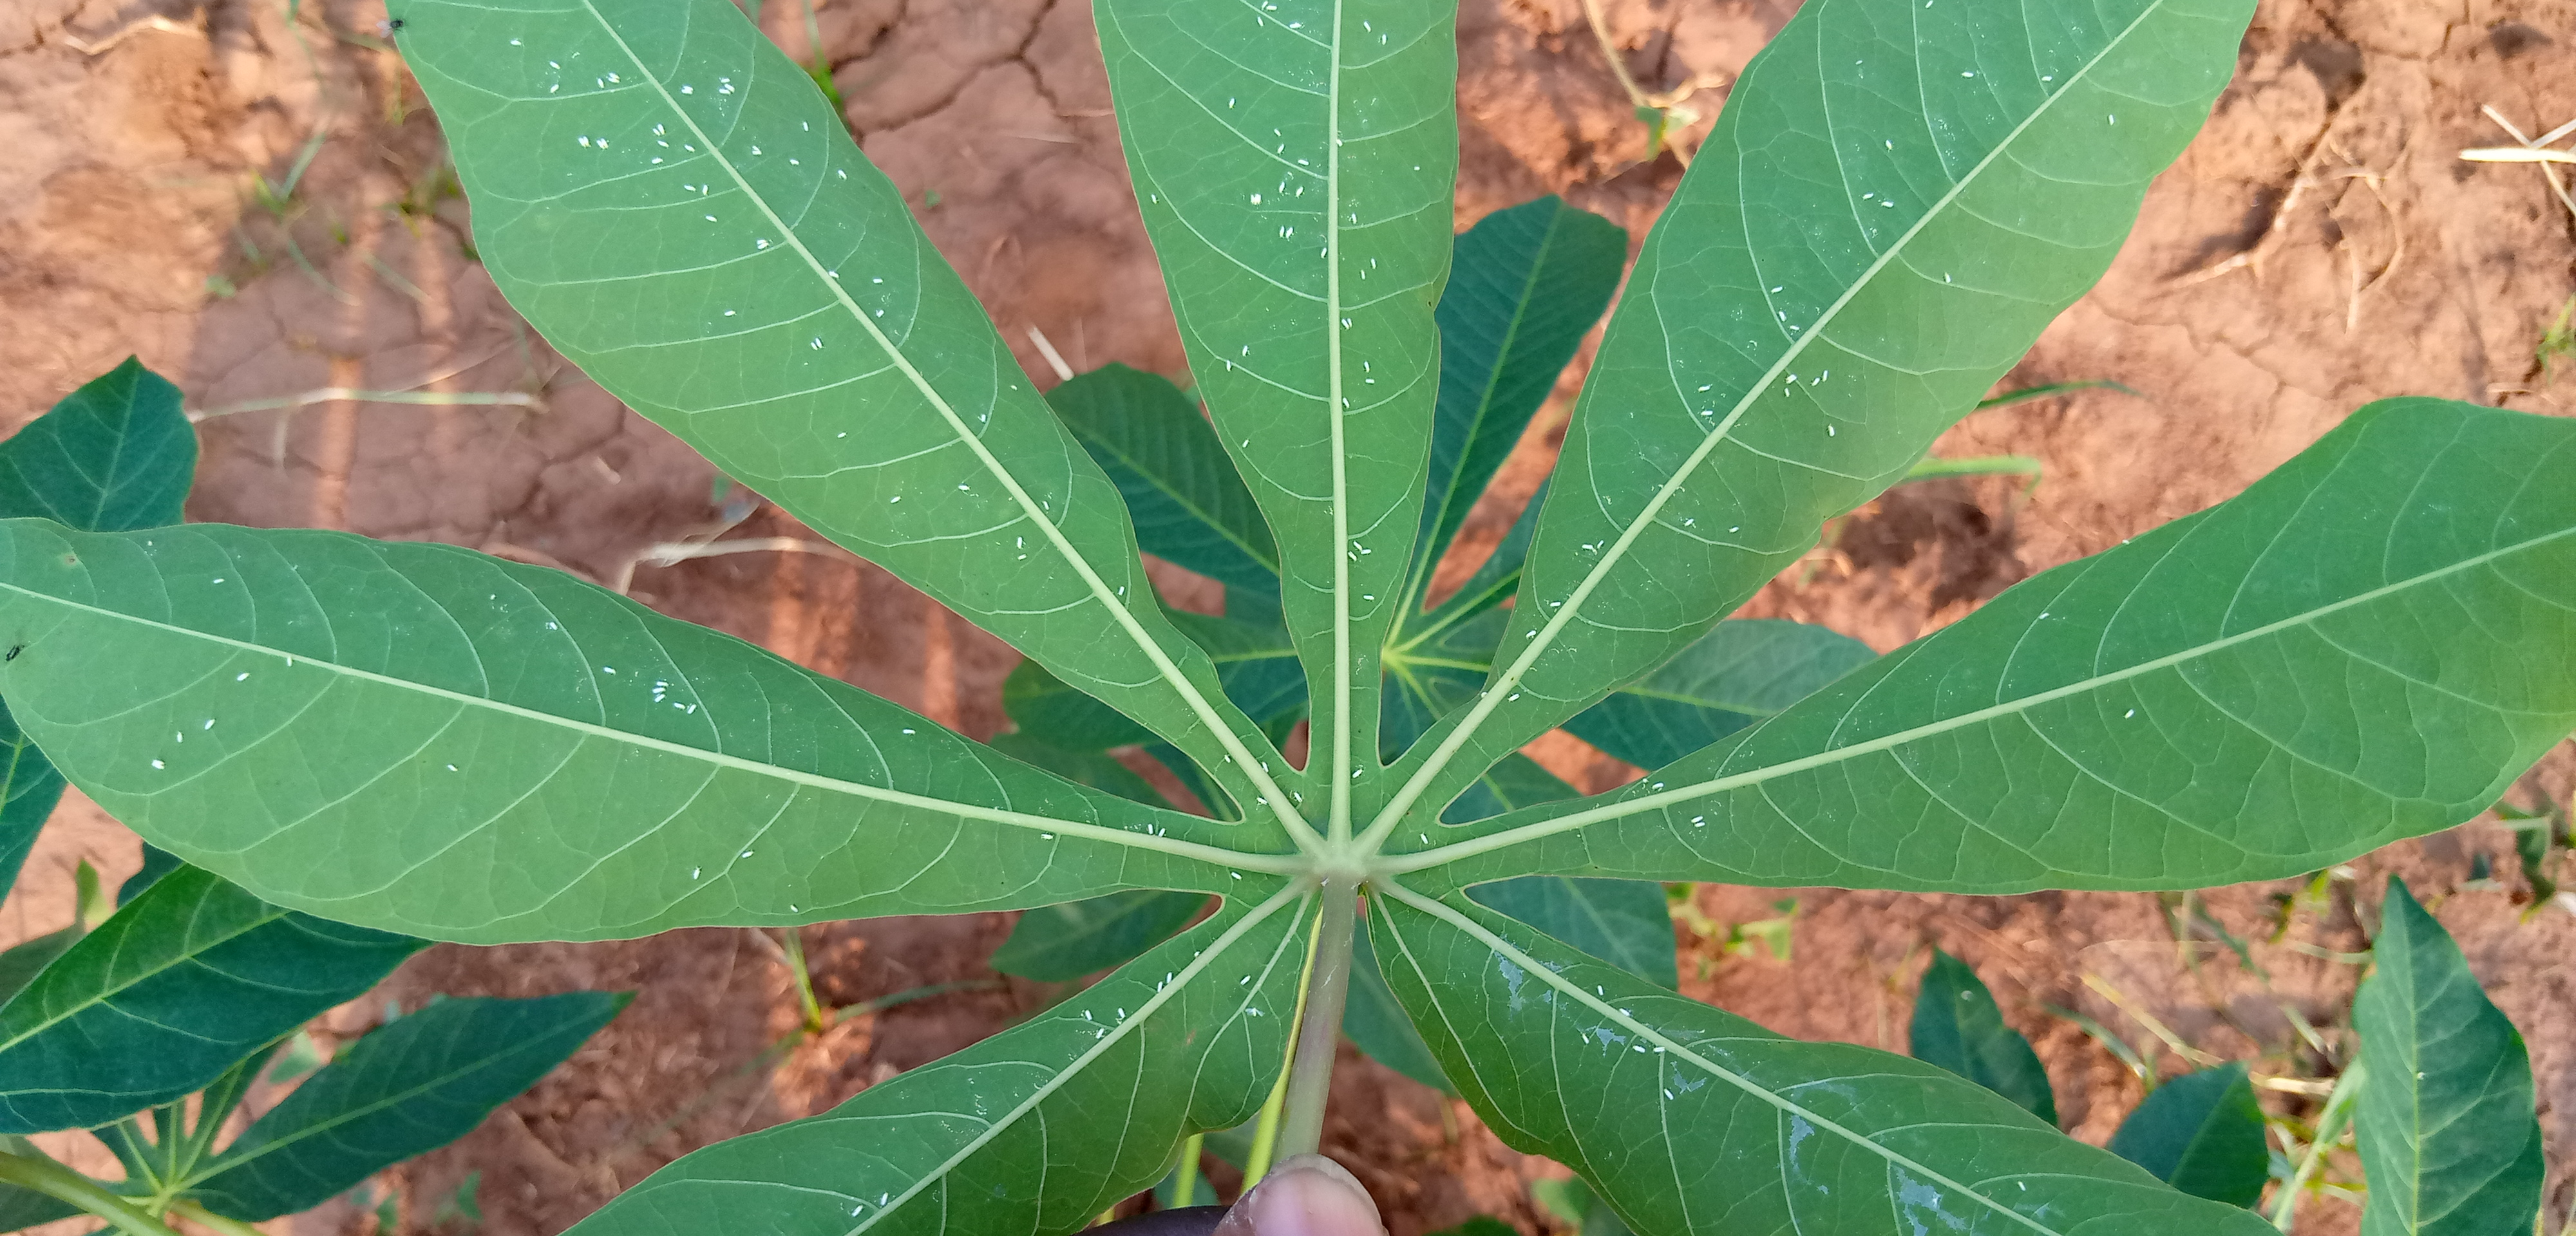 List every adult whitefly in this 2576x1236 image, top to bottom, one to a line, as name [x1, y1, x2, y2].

whitefly [1261, 1, 1269, 10]
whitefly [1924, 1, 1936, 9]
whitefly [1265, 3, 1278, 11]
whitefly [1255, 14, 1265, 27]
whitefly [1363, 19, 1374, 34]
whitefly [1287, 21, 1303, 30]
whitefly [1379, 32, 1391, 46]
whitefly [507, 38, 523, 48]
whitefly [549, 59, 562, 70]
whitefly [607, 70, 622, 86]
whitefly [1960, 70, 1976, 79]
whitefly [2040, 73, 2053, 83]
whitefly [718, 76, 734, 83]
whitefly [596, 77, 605, 90]
whitefly [548, 82, 560, 97]
whitefly [723, 82, 741, 93]
whitefly [677, 84, 696, 95]
whitefly [717, 86, 732, 96]
whitefly [1227, 95, 1237, 111]
whitefly [2107, 111, 2116, 127]
whitefly [800, 119, 811, 133]
whitefly [1272, 126, 1282, 138]
whitefly [577, 133, 590, 150]
whitefly [595, 136, 610, 150]
whitefly [1334, 137, 1345, 148]
whitefly [1883, 137, 1894, 151]
whitefly [656, 138, 669, 149]
whitefly [683, 142, 696, 154]
whitefly [1276, 143, 1286, 156]
whitefly [749, 144, 764, 157]
whitefly [649, 155, 664, 165]
whitefly [788, 156, 800, 167]
whitefly [1296, 158, 1310, 168]
whitefly [1412, 164, 1422, 174]
whitefly [837, 168, 848, 182]
whitefly [1277, 179, 1285, 194]
whitefly [701, 183, 710, 196]
whitefly [682, 183, 698, 192]
whitefly [1294, 185, 1305, 198]
whitefly [1861, 191, 1875, 201]
whitefly [1150, 192, 1159, 205]
whitefly [1250, 192, 1264, 208]
whitefly [1880, 200, 1895, 211]
whitefly [1349, 211, 1358, 227]
whitefly [703, 213, 719, 223]
whitefly [1278, 223, 1285, 239]
whitefly [1285, 224, 1295, 243]
whitefly [755, 237, 770, 250]
whitefly [1320, 246, 1330, 260]
whitefly [1370, 256, 1379, 270]
whitefly [1358, 267, 1368, 283]
whitefly [828, 270, 840, 280]
whitefly [1942, 271, 1954, 285]
whitefly [871, 276, 887, 286]
whitefly [1769, 285, 1786, 295]
whitefly [873, 307, 888, 319]
whitefly [723, 308, 737, 317]
whitefly [1777, 308, 1789, 323]
whitefly [1340, 315, 1356, 330]
whitefly [1788, 323, 1801, 332]
whitefly [808, 337, 824, 351]
whitefly [1240, 342, 1251, 357]
whitefly [1224, 358, 1233, 373]
whitefly [1362, 358, 1372, 373]
whitefly [1821, 368, 1830, 383]
whitefly [1784, 371, 1799, 385]
whitefly [1810, 375, 1822, 388]
whitefly [1363, 377, 1377, 385]
whitefly [1008, 382, 1021, 393]
whitefly [1696, 384, 1711, 393]
whitefly [1781, 386, 1792, 398]
whitefly [1341, 396, 1352, 409]
whitefly [1698, 408, 1715, 417]
whitefly [978, 411, 989, 425]
whitefly [1826, 422, 1835, 438]
whitefly [834, 431, 851, 440]
whitefly [1240, 438, 1252, 448]
whitefly [954, 480, 971, 492]
whitefly [887, 495, 904, 505]
whitefly [1041, 498, 1052, 512]
whitefly [1683, 516, 1693, 529]
whitefly [1728, 525, 1739, 534]
whitefly [1015, 534, 1027, 550]
whitefly [2119, 538, 2132, 548]
whitefly [144, 538, 155, 548]
whitefly [1596, 538, 1607, 552]
whitefly [1352, 539, 1363, 552]
whitefly [1580, 542, 1593, 552]
whitefly [1347, 548, 1359, 561]
whitefly [1359, 548, 1373, 555]
whitefly [1016, 553, 1030, 561]
whitefly [210, 572, 227, 588]
whitefly [1117, 585, 1127, 599]
whitefly [489, 592, 497, 602]
whitefly [1362, 593, 1376, 603]
whitefly [1548, 600, 1563, 610]
whitefly [2037, 612, 2051, 623]
whitefly [548, 619, 560, 633]
whitefly [1524, 628, 1538, 639]
whitefly [285, 655, 294, 668]
whitefly [603, 664, 618, 677]
whitefly [236, 669, 250, 682]
whitefly [654, 679, 669, 687]
whitefly [652, 686, 668, 694]
whitefly [1479, 689, 1489, 700]
whitefly [1507, 689, 1522, 702]
whitefly [653, 693, 668, 704]
whitefly [673, 700, 687, 712]
whitefly [687, 700, 698, 715]
whitefly [2122, 708, 2136, 720]
whitefly [203, 716, 218, 731]
whitefly [901, 726, 918, 737]
whitefly [176, 728, 184, 745]
whitefly [1222, 753, 1232, 763]
whitefly [149, 757, 165, 771]
whitefly [1260, 760, 1273, 774]
whitefly [446, 762, 459, 773]
whitefly [1351, 767, 1367, 780]
whitefly [1650, 781, 1665, 791]
whitefly [1293, 790, 1305, 805]
whitefly [1255, 796, 1270, 806]
whitefly [1690, 814, 1705, 822]
whitefly [1146, 819, 1153, 836]
whitefly [1694, 822, 1708, 828]
whitefly [1157, 825, 1167, 839]
whitefly [1039, 830, 1056, 842]
whitefly [1420, 831, 1430, 846]
whitefly [739, 848, 756, 861]
whitefly [692, 865, 705, 883]
whitefly [1230, 870, 1244, 882]
whitefly [789, 902, 800, 913]
whitefly [1193, 949, 1201, 958]
whitefly [1165, 969, 1173, 986]
whitefly [1238, 973, 1255, 985]
whitefly [1155, 979, 1165, 993]
whitefly [1595, 983, 1605, 998]
whitefly [1115, 1005, 1128, 1020]
whitefly [1618, 1006, 1631, 1017]
whitefly [1083, 1007, 1094, 1022]
whitefly [1094, 1025, 1106, 1040]
whitefly [1580, 1032, 1590, 1045]
whitefly [1632, 1044, 1645, 1055]
whitefly [1652, 1044, 1666, 1054]
whitefly [1662, 1087, 1676, 1102]
whitefly [2014, 1177, 2029, 1192]
whitefly [878, 1190, 891, 1207]
whitefly [1931, 1193, 1940, 1210]
whitefly [849, 1203, 866, 1218]